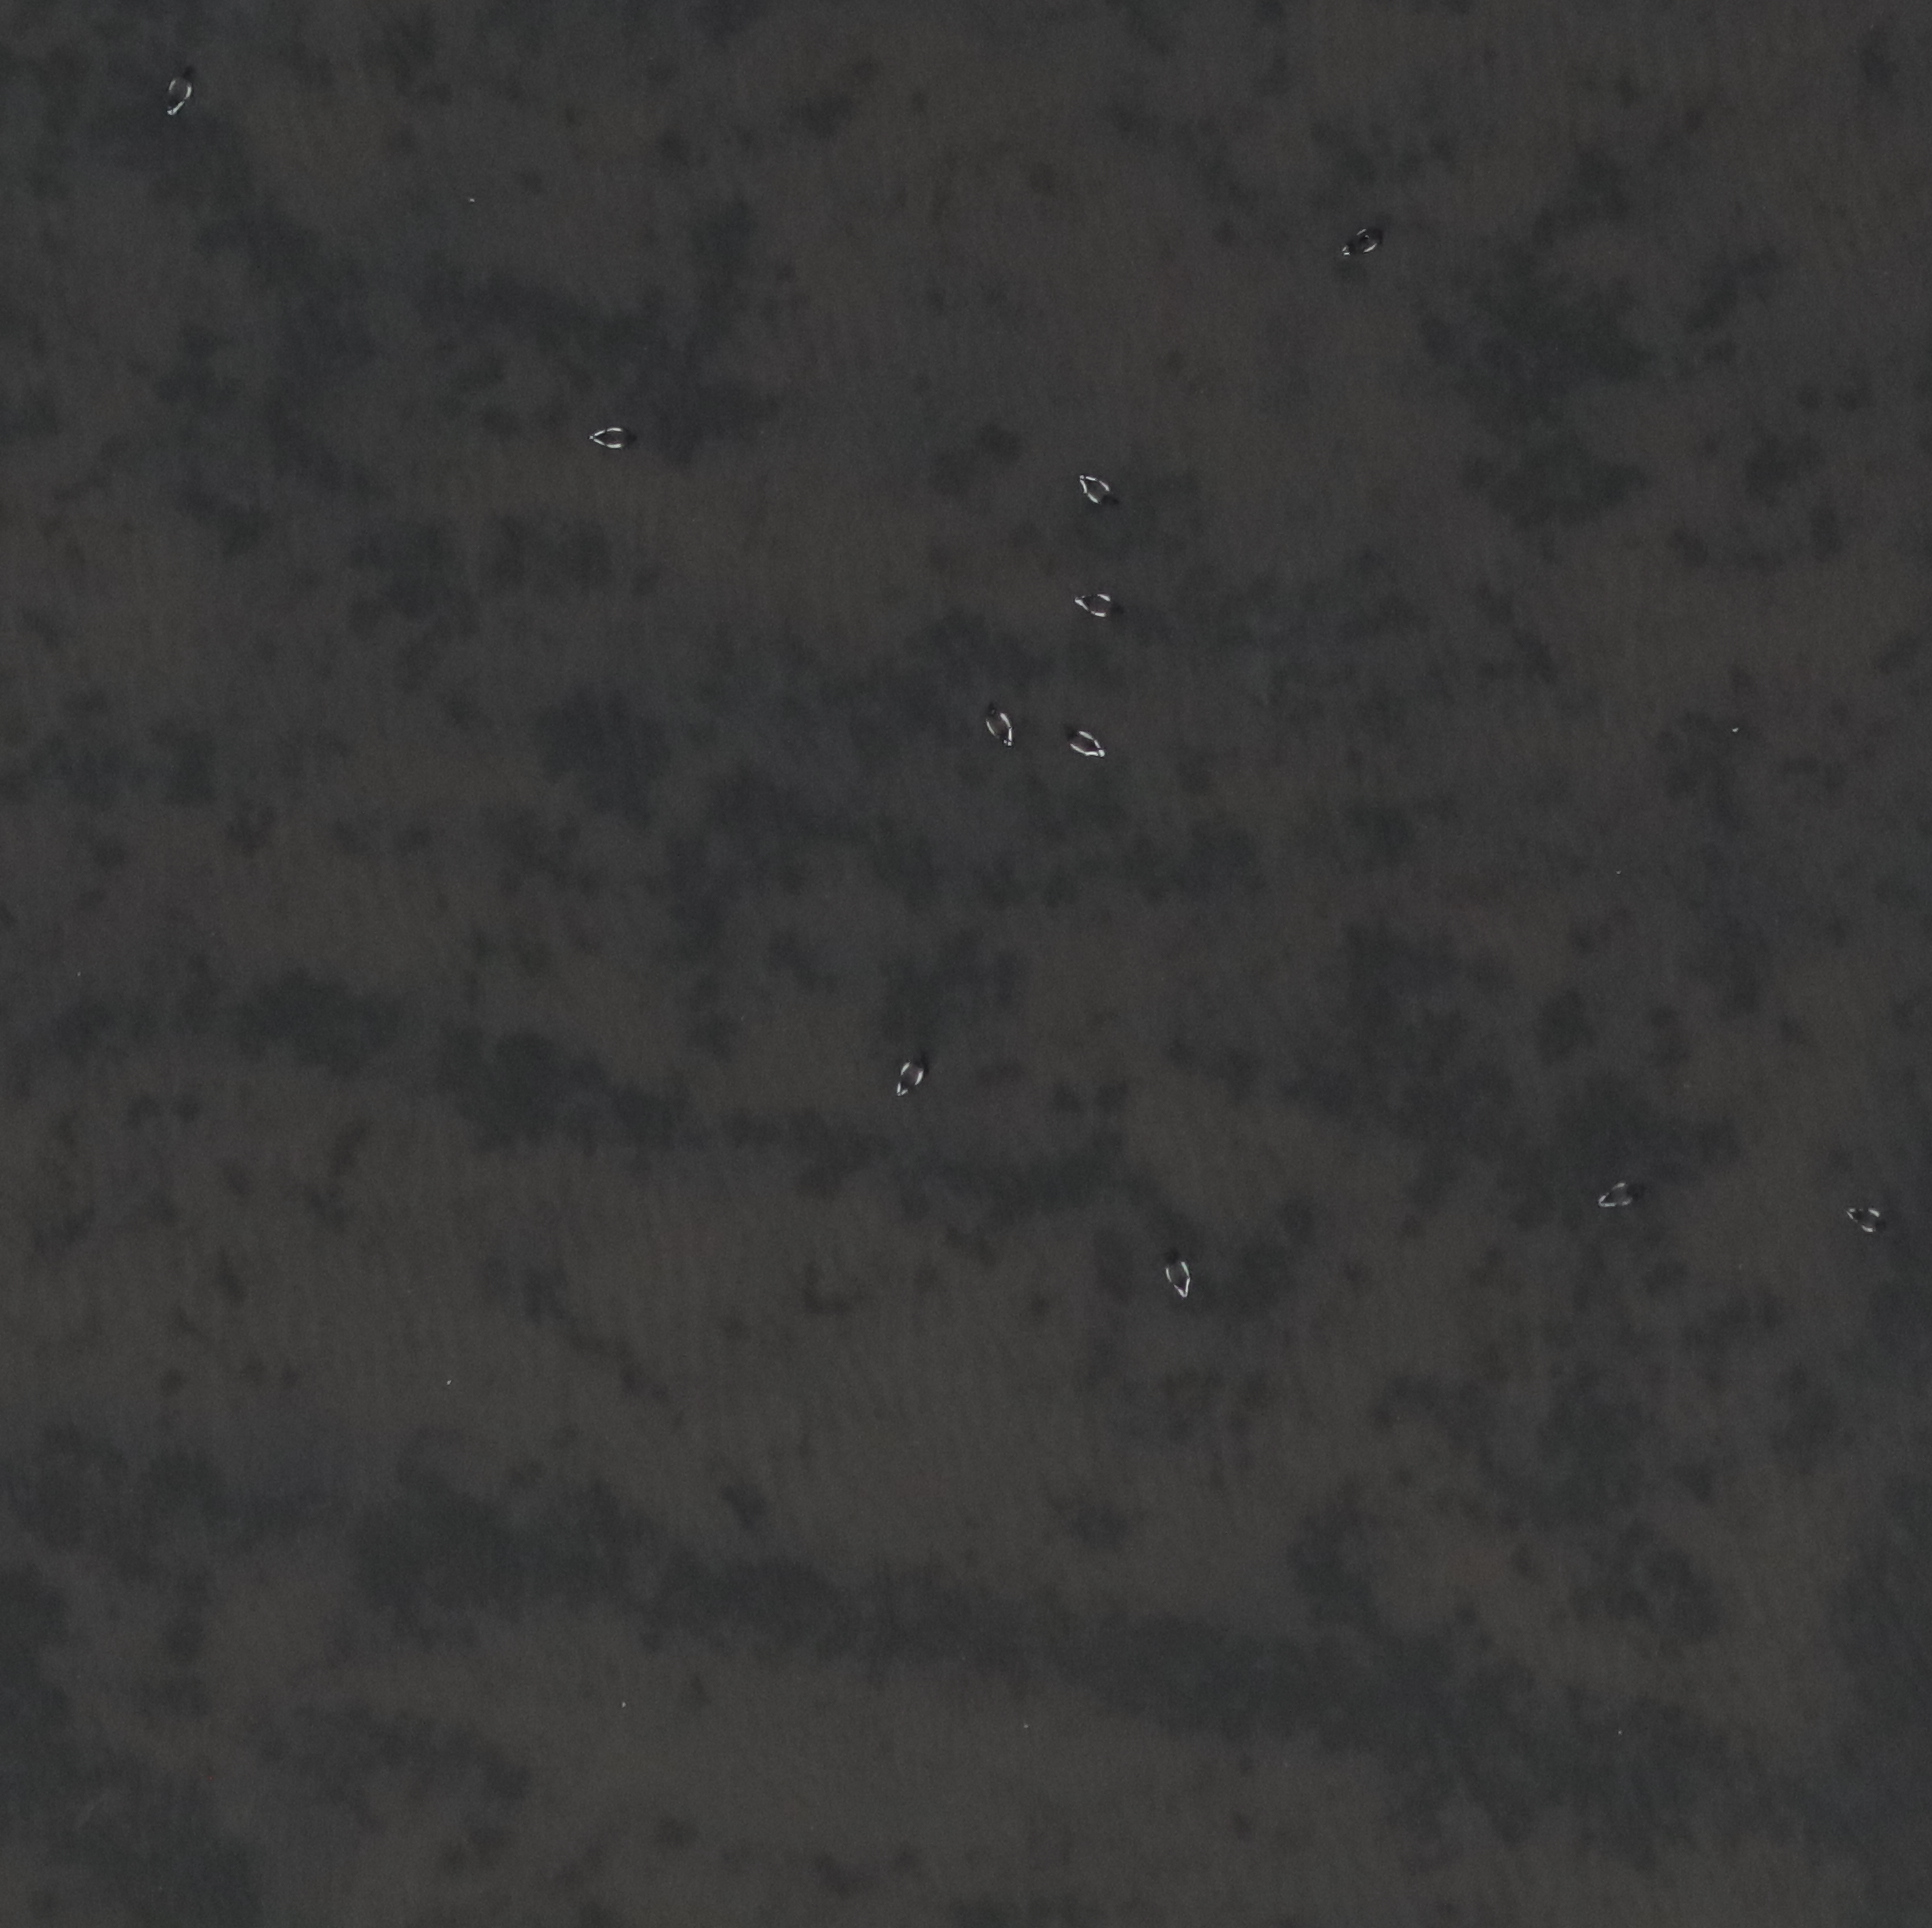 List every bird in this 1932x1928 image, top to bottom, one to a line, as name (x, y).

brant (181, 89)
brant (1364, 242)
brant (612, 437)
brant (1097, 491)
brant (1098, 605)
brant (999, 726)
brant (1083, 744)
brant (911, 1075)
brant (1619, 1195)
brant (1870, 1221)
brant (1179, 1273)